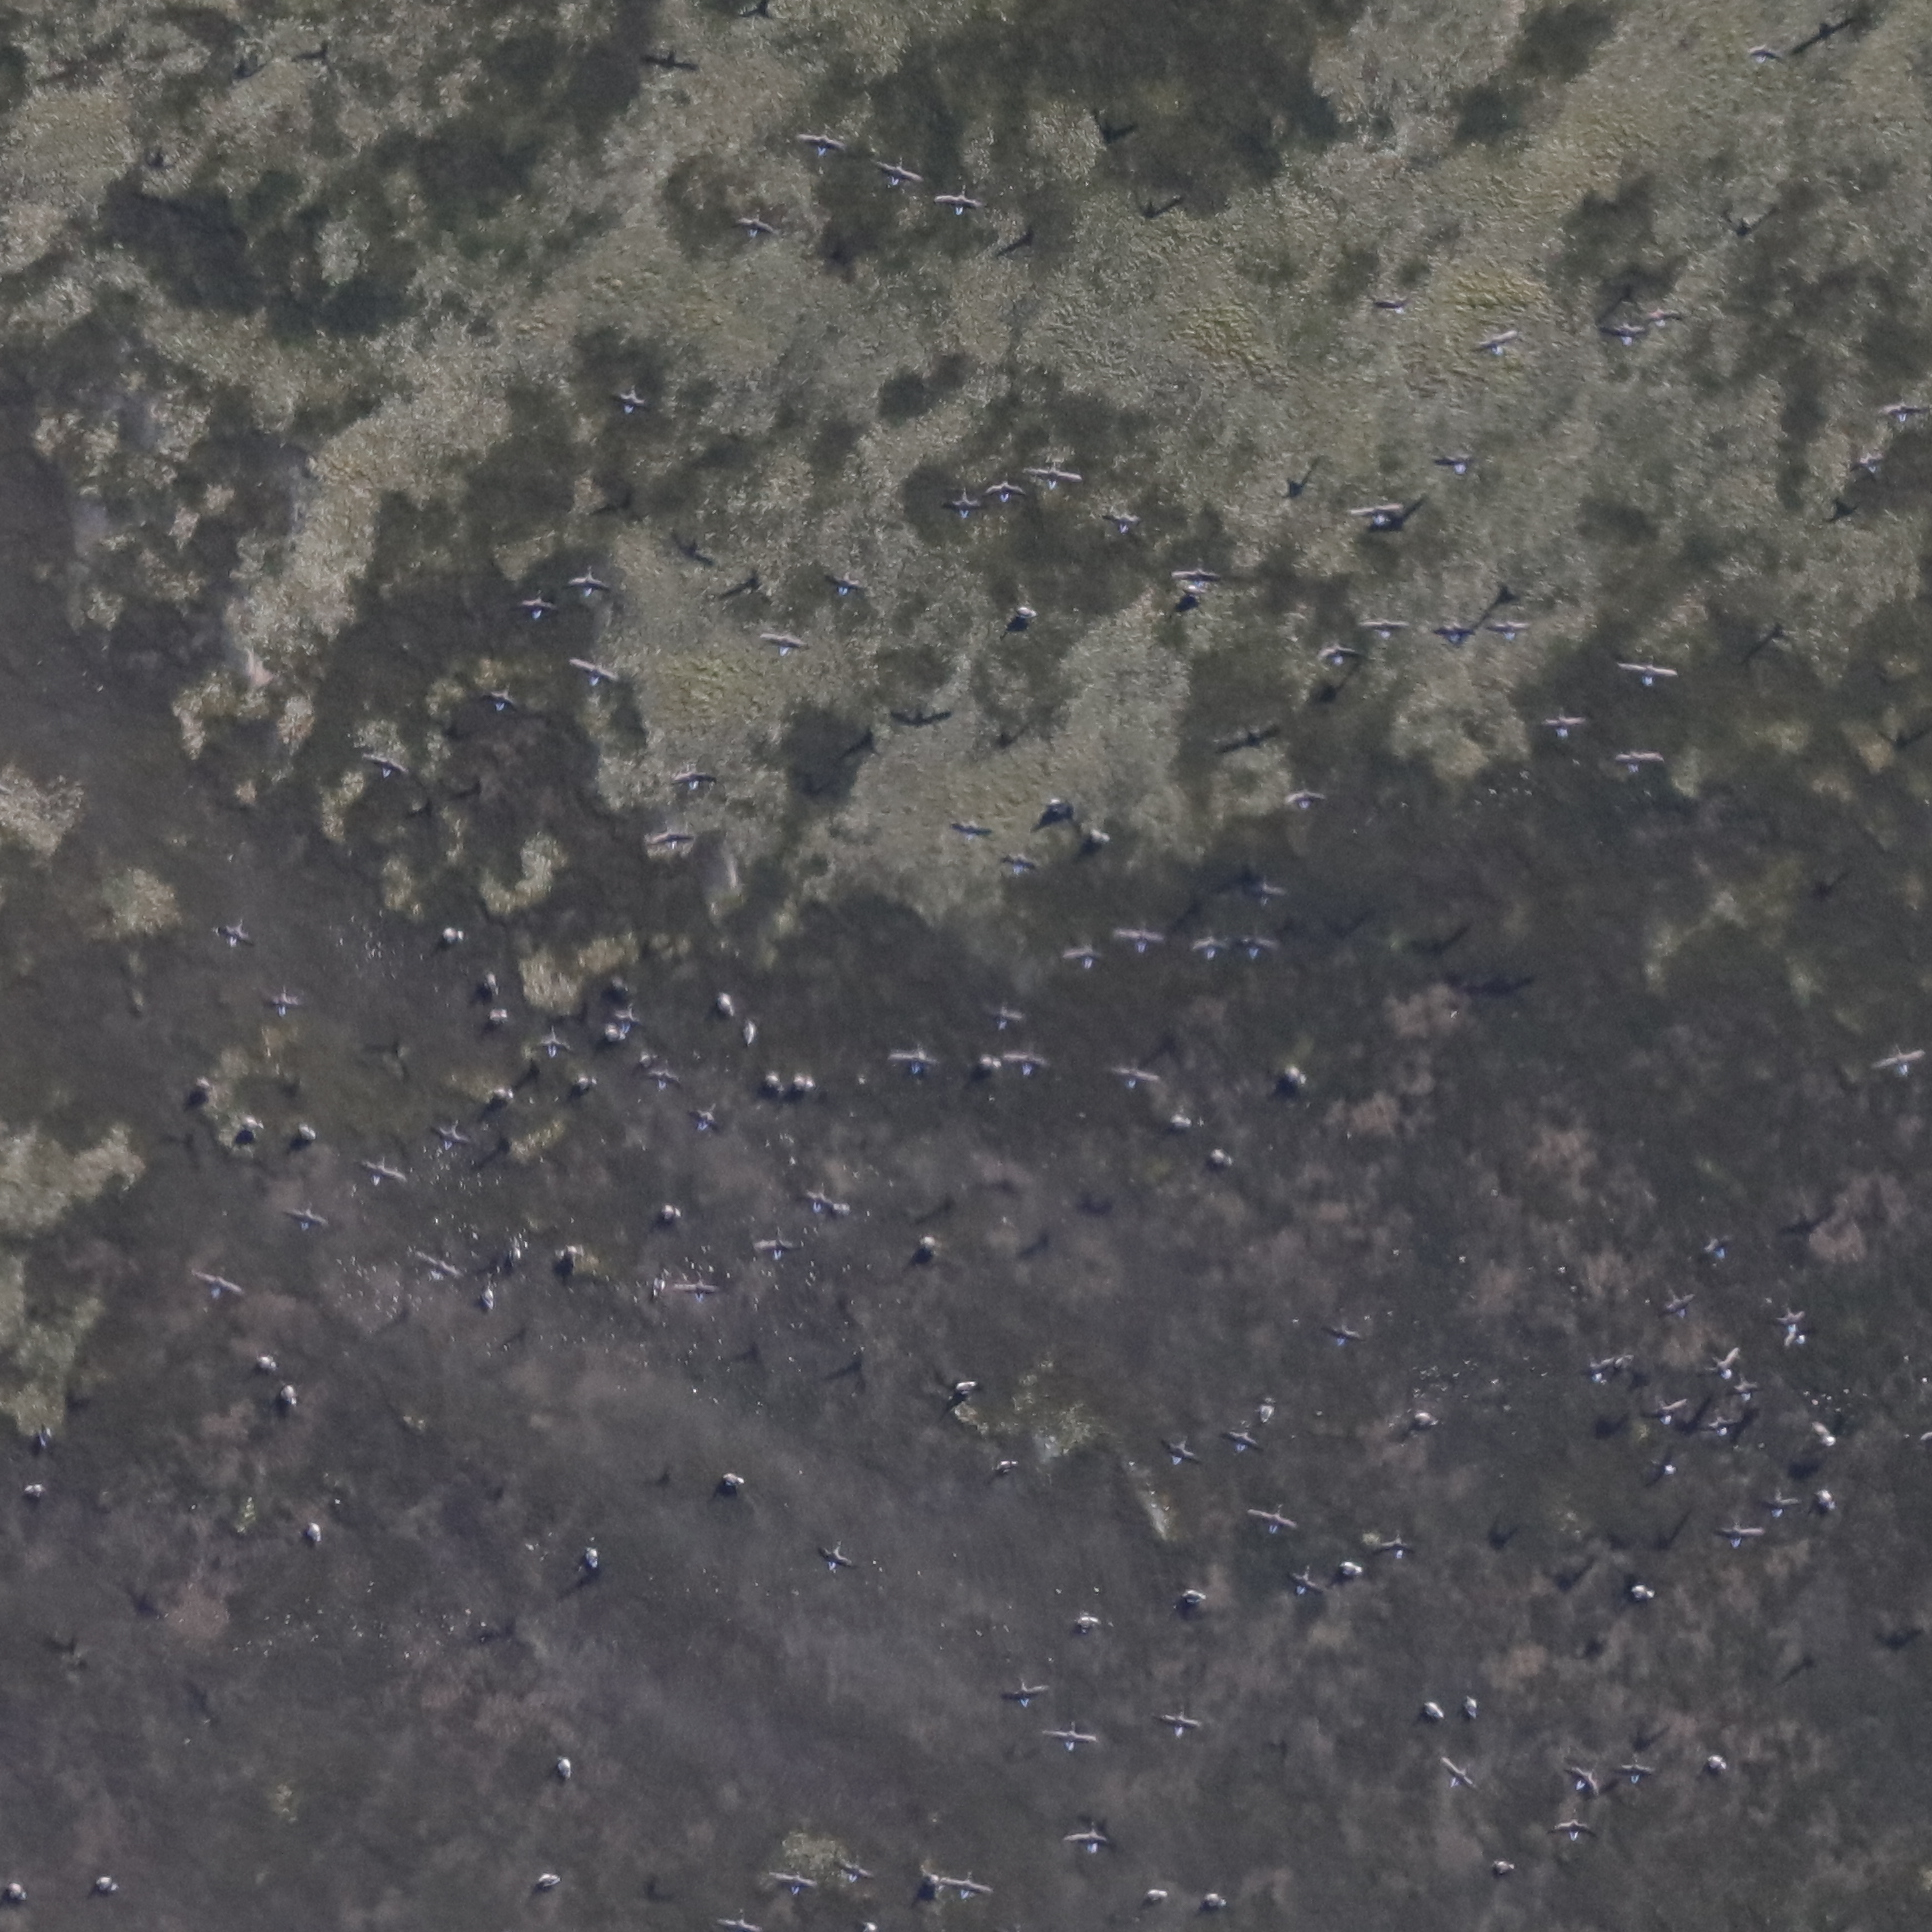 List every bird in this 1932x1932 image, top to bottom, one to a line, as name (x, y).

brant (1760, 53)
brant (825, 149)
brant (896, 182)
brant (970, 207)
brant (759, 229)
brant (1390, 306)
brant (1669, 317)
brant (1626, 337)
brant (1501, 342)
brant (636, 403)
brant (1910, 406)
brant (1455, 459)
brant (1865, 465)
brant (1057, 469)
brant (1004, 492)
brant (963, 506)
brant (1381, 512)
brant (1125, 519)
brant (1206, 576)
brant (852, 578)
brant (589, 585)
brant (1194, 592)
brant (534, 606)
brant (1028, 614)
brant (1508, 630)
brant (1383, 631)
brant (1455, 636)
brant (779, 639)
brant (1340, 656)
brant (597, 670)
brant (1648, 674)
brant (506, 695)
brant (1570, 717)
brant (1638, 761)
brant (389, 764)
brant (696, 781)
brant (1308, 799)
brant (1058, 802)
brant (972, 829)
brant (1096, 836)
brant (676, 837)
brant (1017, 861)
brant (1256, 894)
brant (228, 931)
brant (452, 936)
brant (1142, 942)
brant (1257, 944)
brant (1087, 954)
brant (1217, 954)
brant (493, 983)
brant (628, 992)
brant (728, 998)
brant (277, 1003)
brant (495, 1016)
brant (631, 1020)
brant (995, 1024)
brant (613, 1036)
brant (755, 1040)
brant (559, 1045)
brant (646, 1061)
brant (1898, 1061)
brant (916, 1062)
brant (983, 1064)
brant (1033, 1064)
brant (1298, 1073)
brant (590, 1076)
brant (664, 1077)
brant (1135, 1078)
brant (814, 1082)
brant (779, 1083)
brant (204, 1086)
brant (501, 1094)
brant (249, 1119)
brant (707, 1121)
brant (1177, 1126)
brant (304, 1130)
brant (451, 1144)
brant (1216, 1157)
brant (383, 1172)
brant (821, 1195)
brant (668, 1213)
brant (305, 1225)
brant (930, 1243)
brant (776, 1245)
brant (513, 1247)
brant (1717, 1249)
brant (569, 1254)
brant (445, 1268)
brant (216, 1287)
brant (659, 1292)
brant (492, 1294)
brant (698, 1294)
brant (1678, 1302)
brant (1798, 1315)
brant (1791, 1334)
brant (1351, 1337)
brant (264, 1363)
brant (1621, 1364)
brant (1724, 1367)
brant (1597, 1370)
brant (969, 1383)
brant (1748, 1388)
brant (286, 1394)
brant (1272, 1413)
brant (1664, 1415)
brant (1425, 1421)
brant (1728, 1424)
brant (1825, 1433)
brant (1246, 1442)
brant (50, 1444)
brant (1174, 1453)
brant (1661, 1471)
brant (1005, 1472)
brant (739, 1484)
brant (35, 1493)
brant (1826, 1498)
brant (1785, 1505)
brant (1267, 1520)
brant (315, 1531)
brant (1743, 1531)
brant (1399, 1549)
brant (833, 1559)
brant (593, 1561)
brant (1350, 1564)
brant (1298, 1584)
brant (1642, 1594)
brant (1194, 1595)
brant (1088, 1620)
brant (1026, 1690)
brant (1474, 1709)
brant (1433, 1713)
brant (1181, 1721)
brant (1074, 1731)
brant (1720, 1764)
brant (563, 1767)
brant (1639, 1768)
brant (1454, 1775)
brant (1592, 1782)
brant (1575, 1828)
brant (1090, 1840)
brant (1505, 1870)
brant (852, 1871)
brant (547, 1879)
brant (934, 1881)
brant (107, 1884)
brant (788, 1886)
brant (972, 1887)
brant (14, 1892)
brant (1160, 1900)
brant (1222, 1906)
brant (745, 1927)